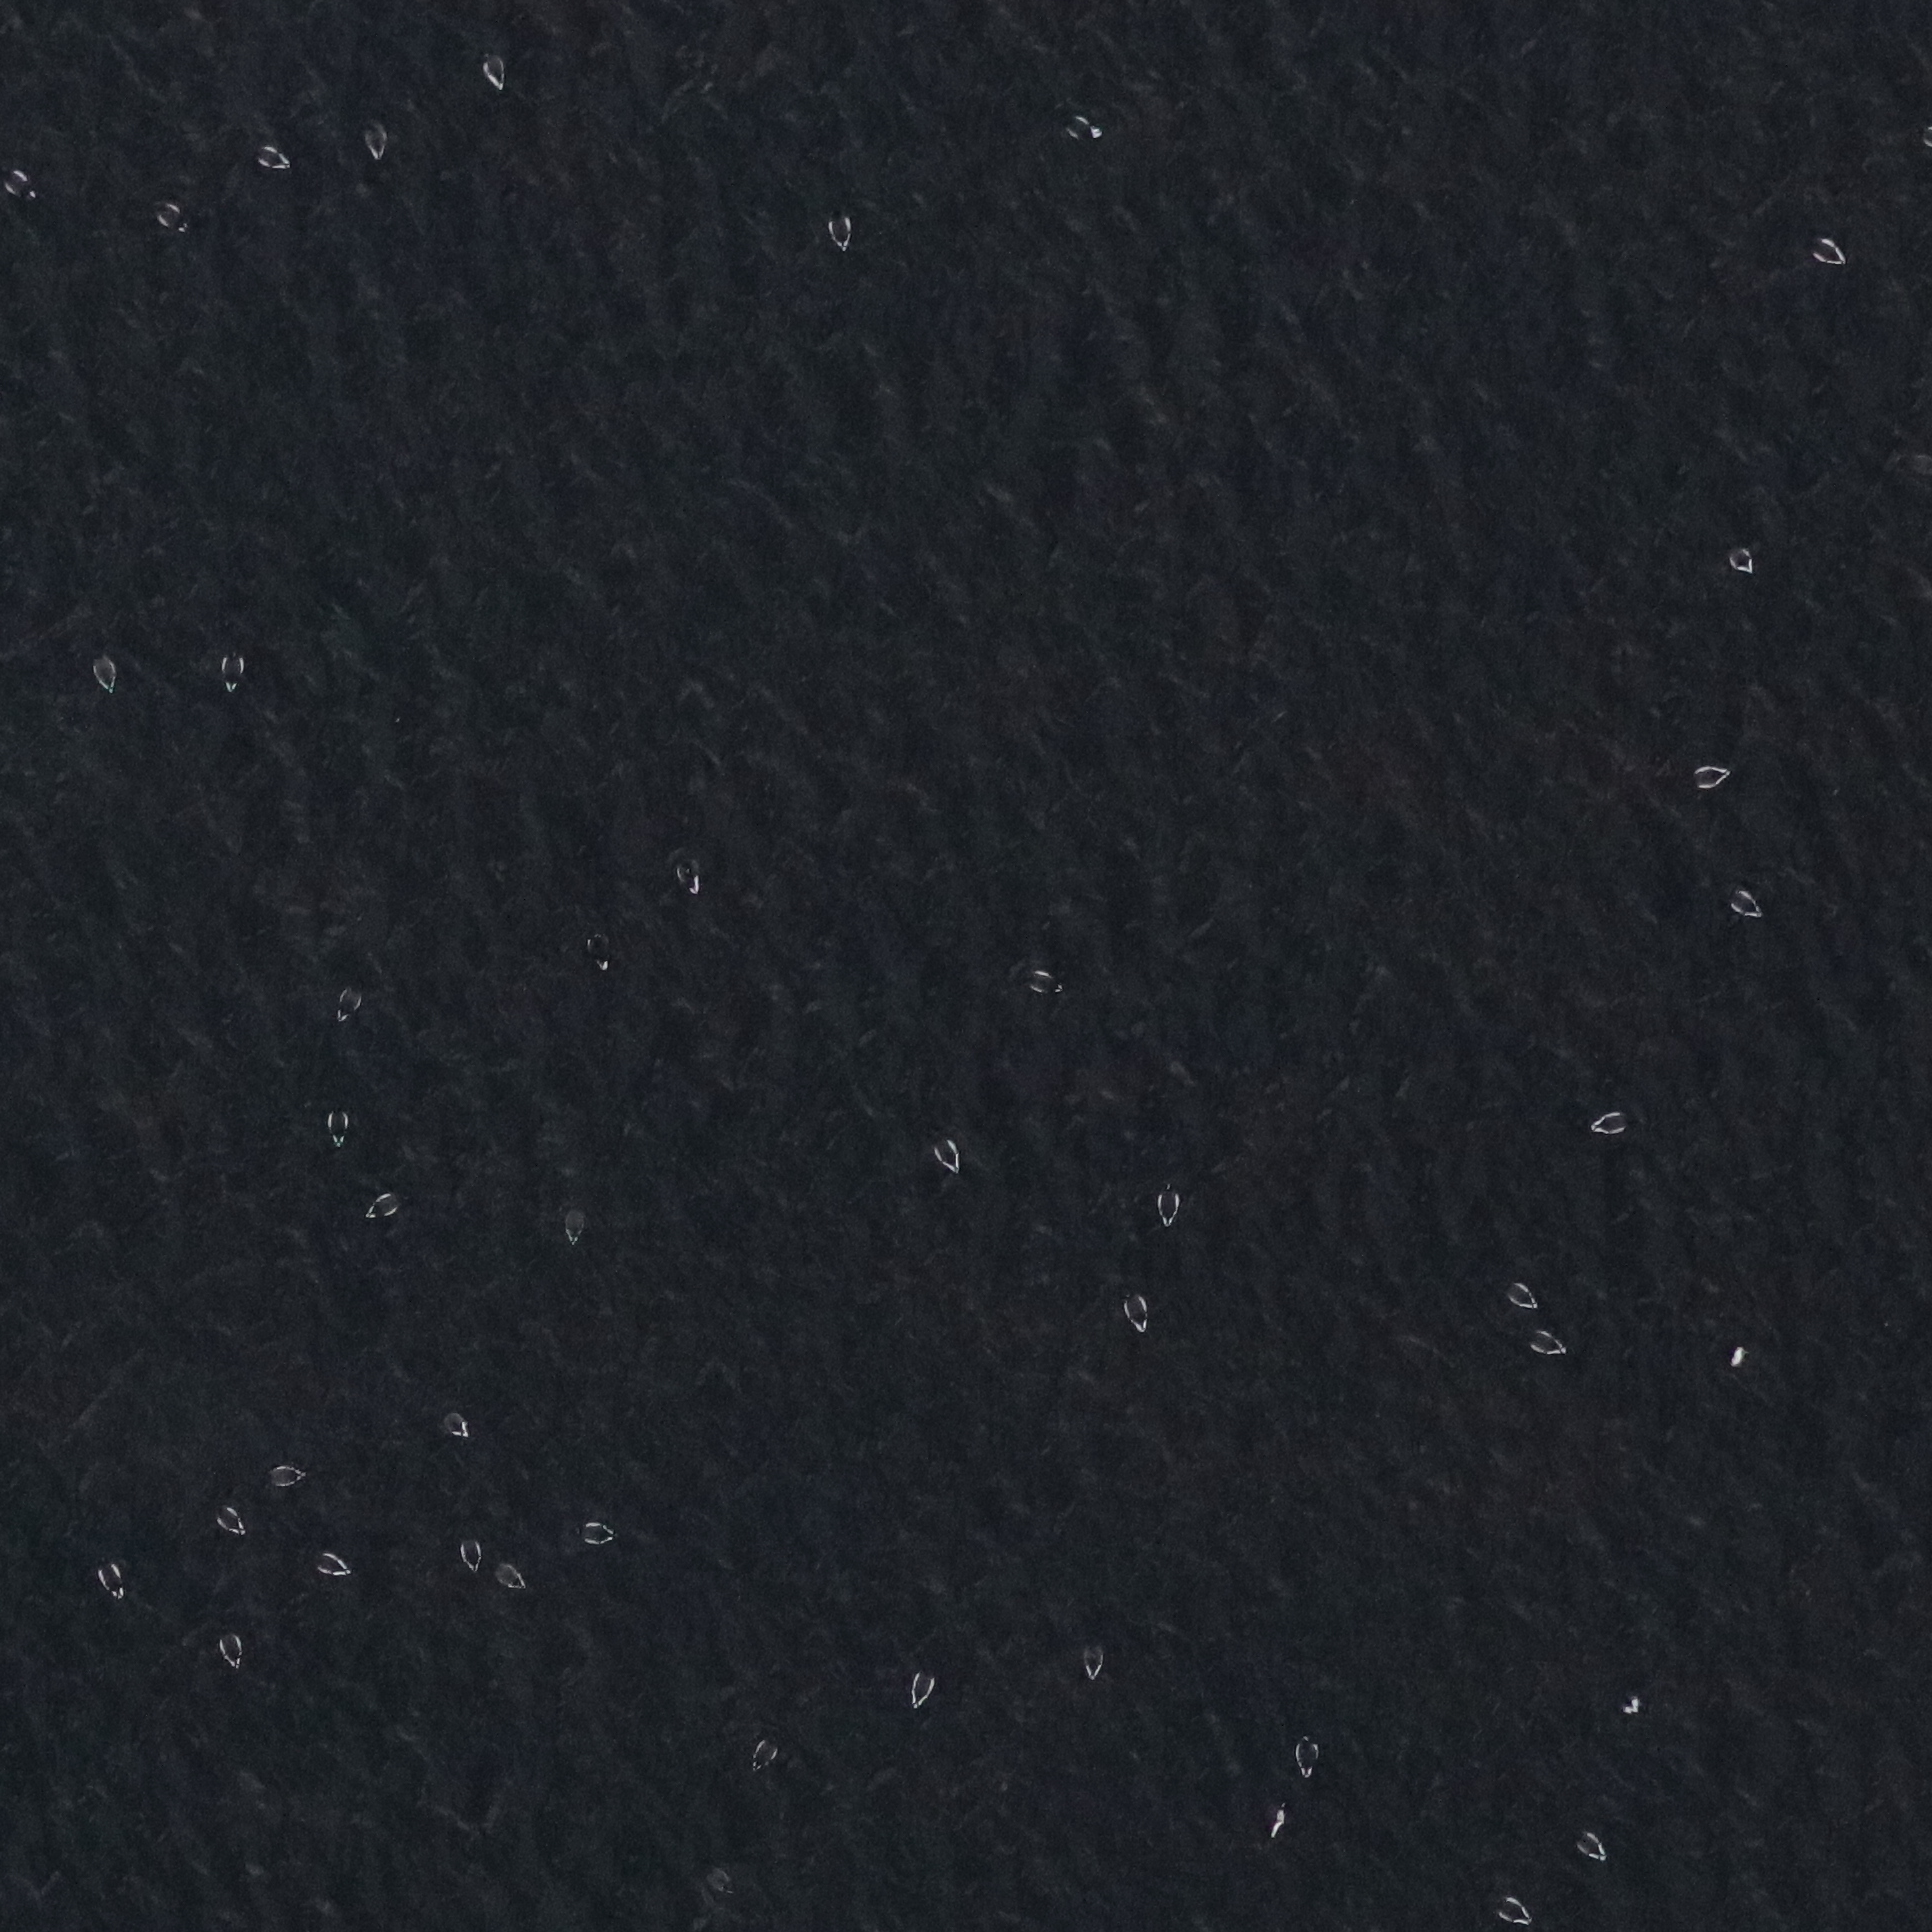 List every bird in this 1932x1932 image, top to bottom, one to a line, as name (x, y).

brant (494, 69)
brant (1081, 128)
brant (376, 137)
brant (272, 156)
brant (17, 184)
brant (170, 214)
brant (839, 228)
brant (1826, 251)
brant (1926, 466)
brant (1739, 557)
brant (234, 669)
brant (103, 670)
brant (1708, 777)
brant (688, 875)
brant (1744, 901)
brant (600, 948)
brant (1041, 981)
brant (350, 1002)
brant (1611, 1122)
brant (339, 1127)
brant (946, 1154)
brant (1167, 1205)
brant (385, 1207)
brant (573, 1224)
brant (1519, 1296)
brant (1134, 1310)
brant (1545, 1344)
brant (1747, 1361)
brant (455, 1423)
brant (284, 1475)
brant (228, 1520)
brant (594, 1532)
brant (471, 1555)
brant (330, 1565)
brant (507, 1572)
brant (111, 1578)
brant (232, 1647)
brant (1093, 1657)
brant (923, 1687)
brant (1622, 1697)
brant (765, 1753)
brant (1306, 1756)
brant (1276, 1818)
brant (1589, 1845)
brant (719, 1880)
brant (1512, 1910)